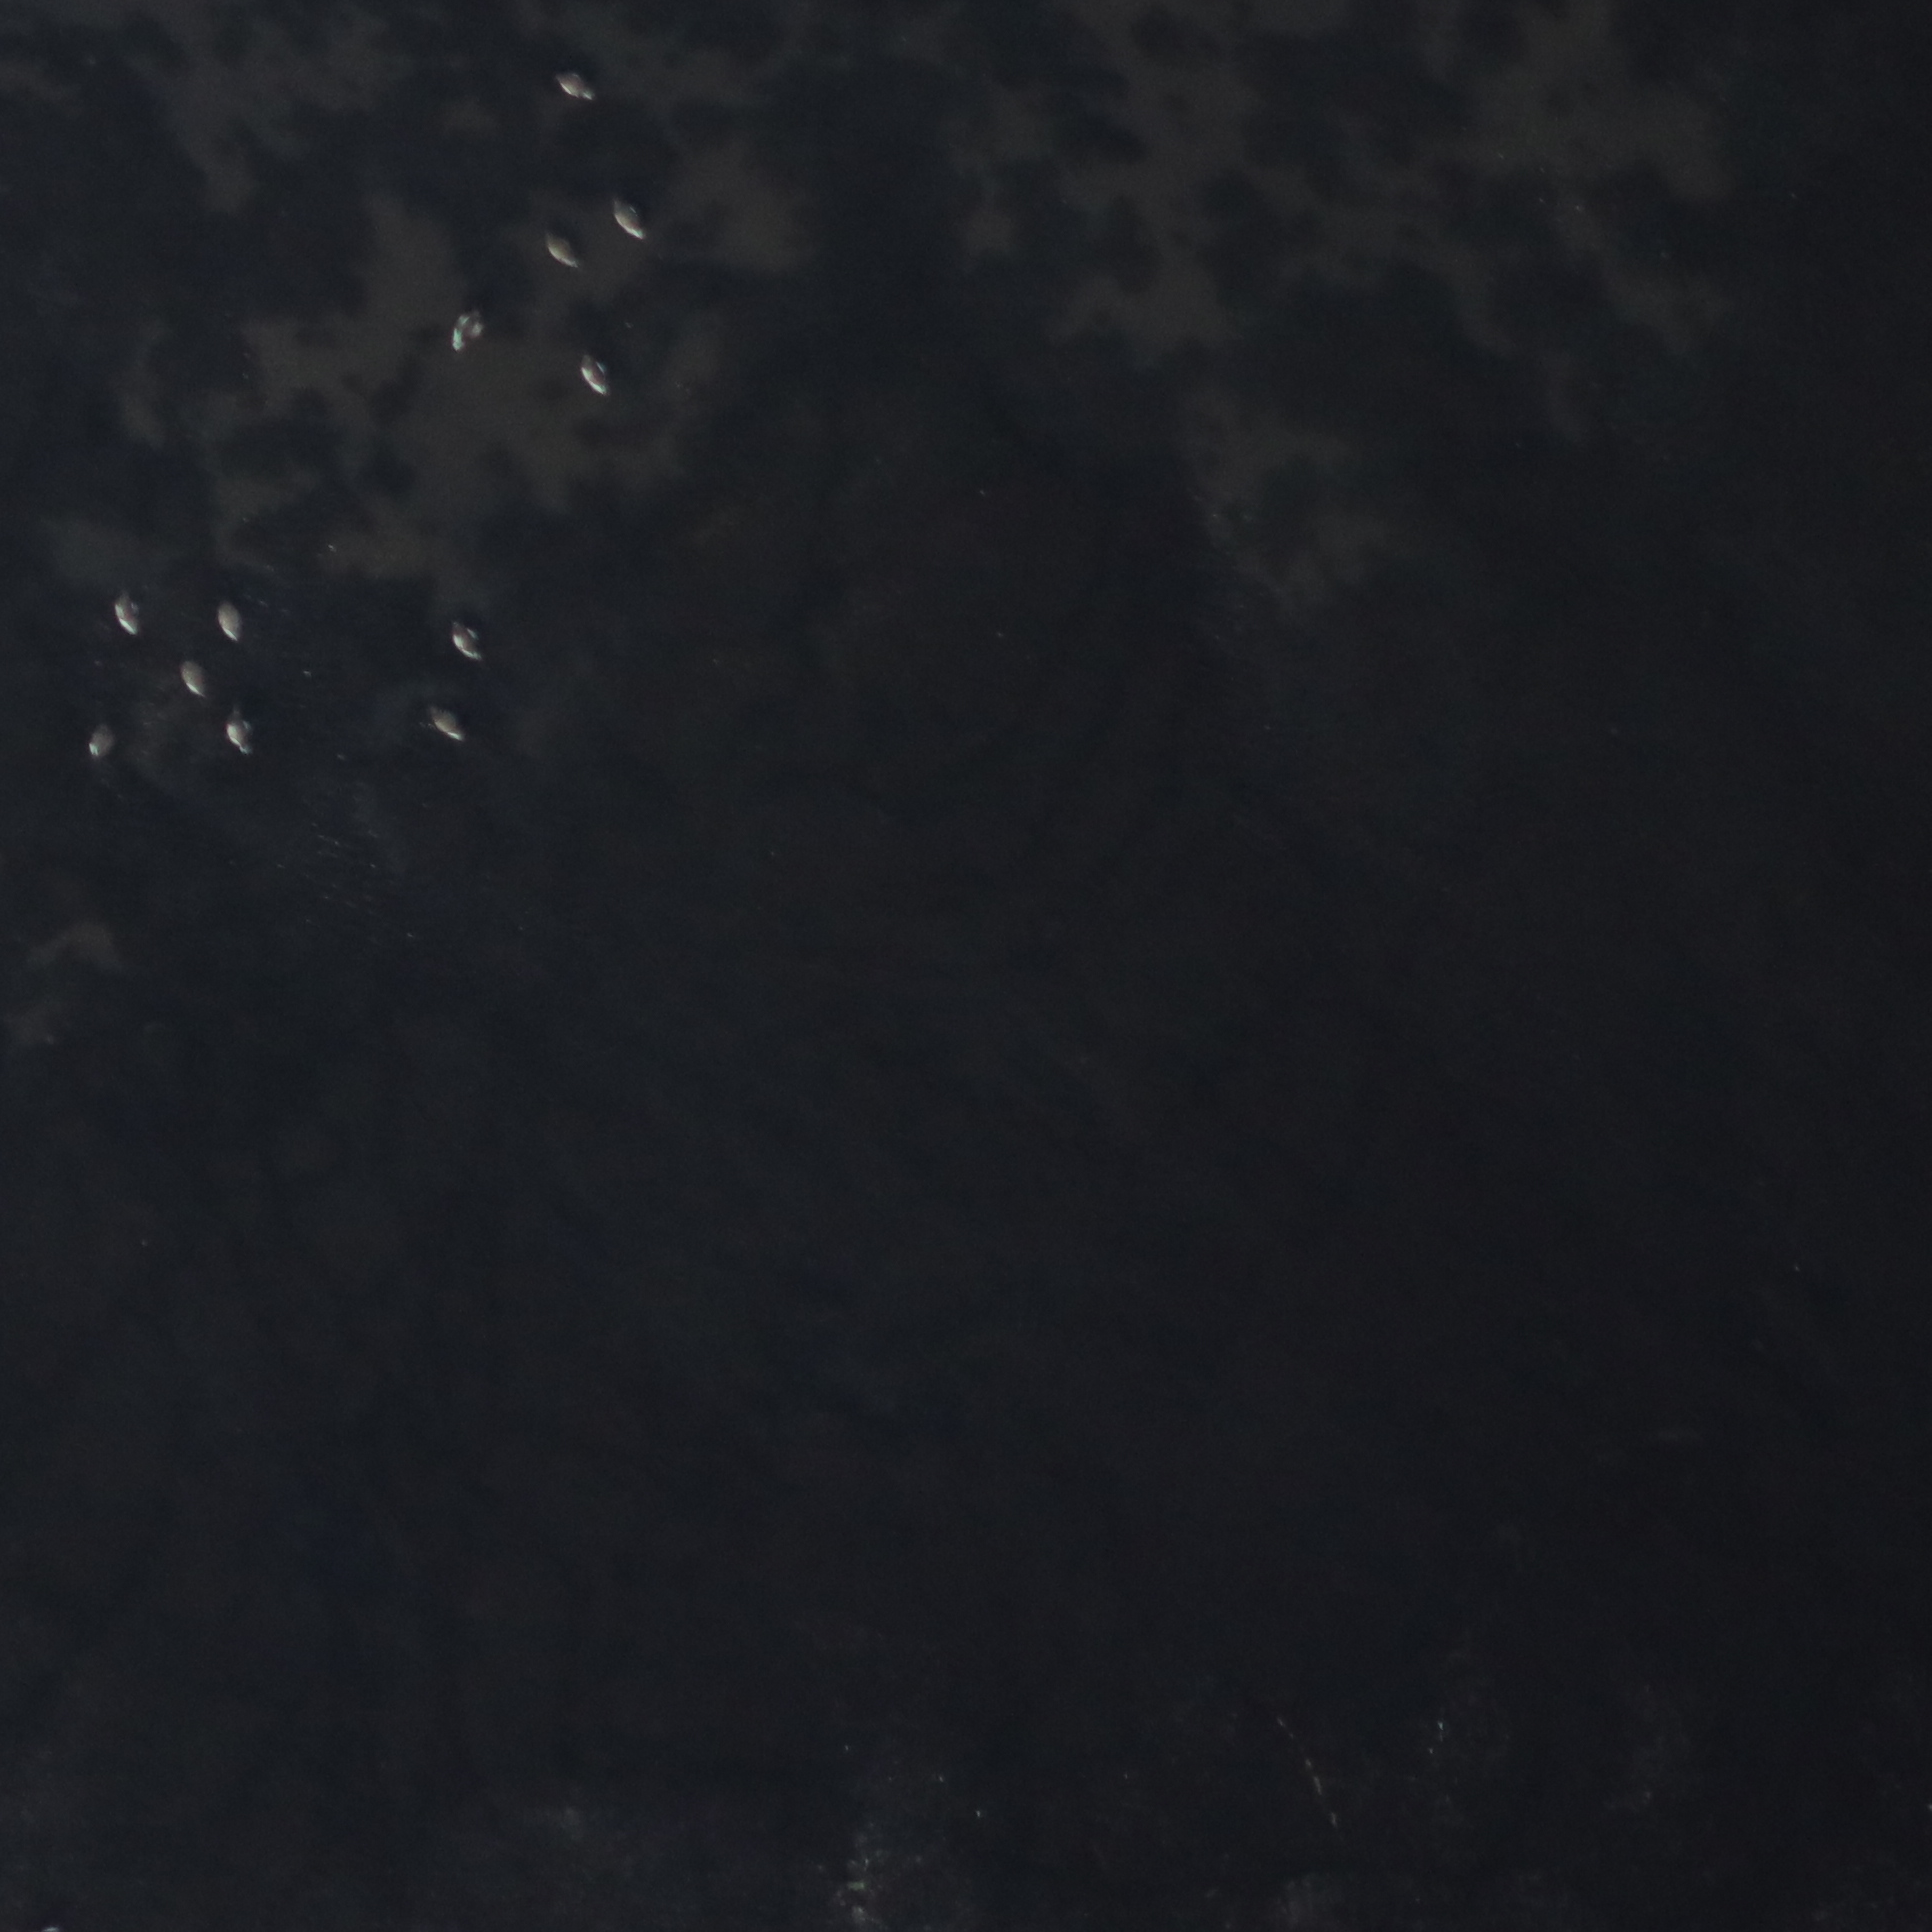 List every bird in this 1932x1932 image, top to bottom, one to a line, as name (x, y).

brant (575, 86)
brant (626, 215)
brant (558, 251)
brant (465, 326)
brant (594, 372)
brant (131, 615)
brant (226, 625)
brant (468, 639)
brant (197, 679)
brant (445, 720)
brant (237, 735)
brant (101, 745)